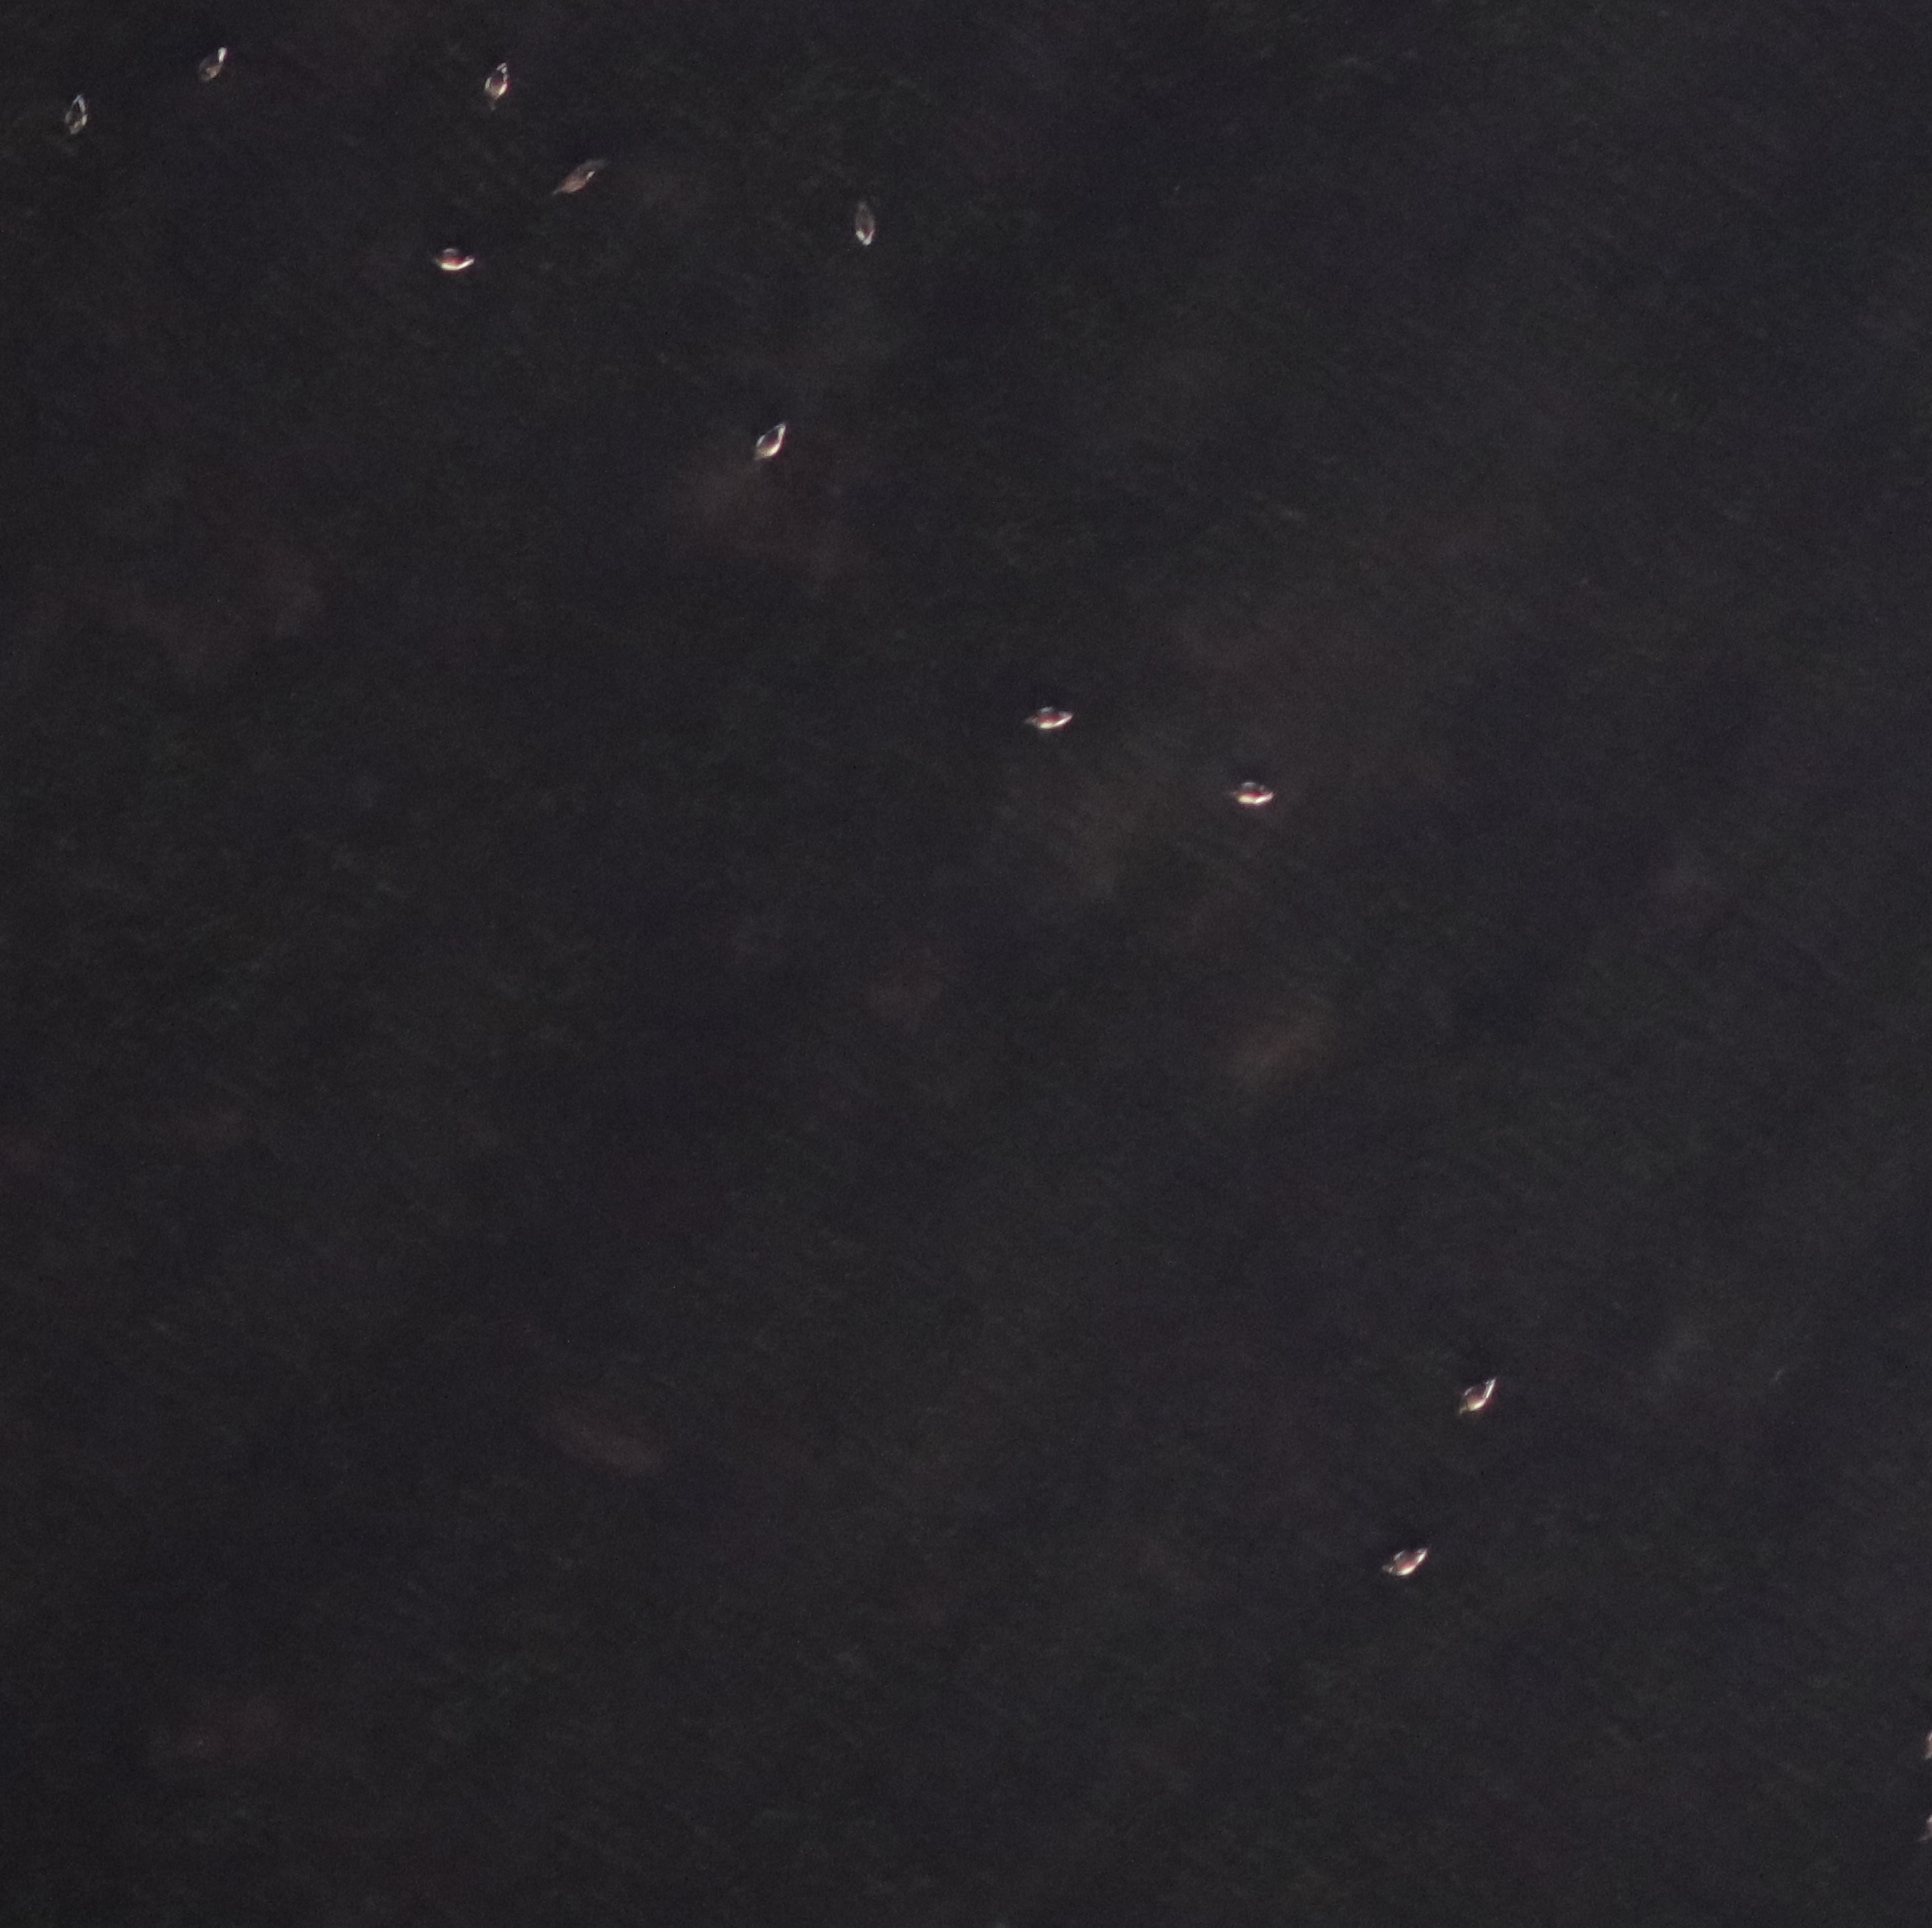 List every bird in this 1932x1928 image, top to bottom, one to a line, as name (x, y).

brant (212, 66)
brant (496, 85)
brant (74, 118)
brant (865, 220)
brant (454, 257)
brant (770, 443)
brant (1050, 717)
brant (1252, 793)
brant (1473, 1394)
brant (1405, 1561)